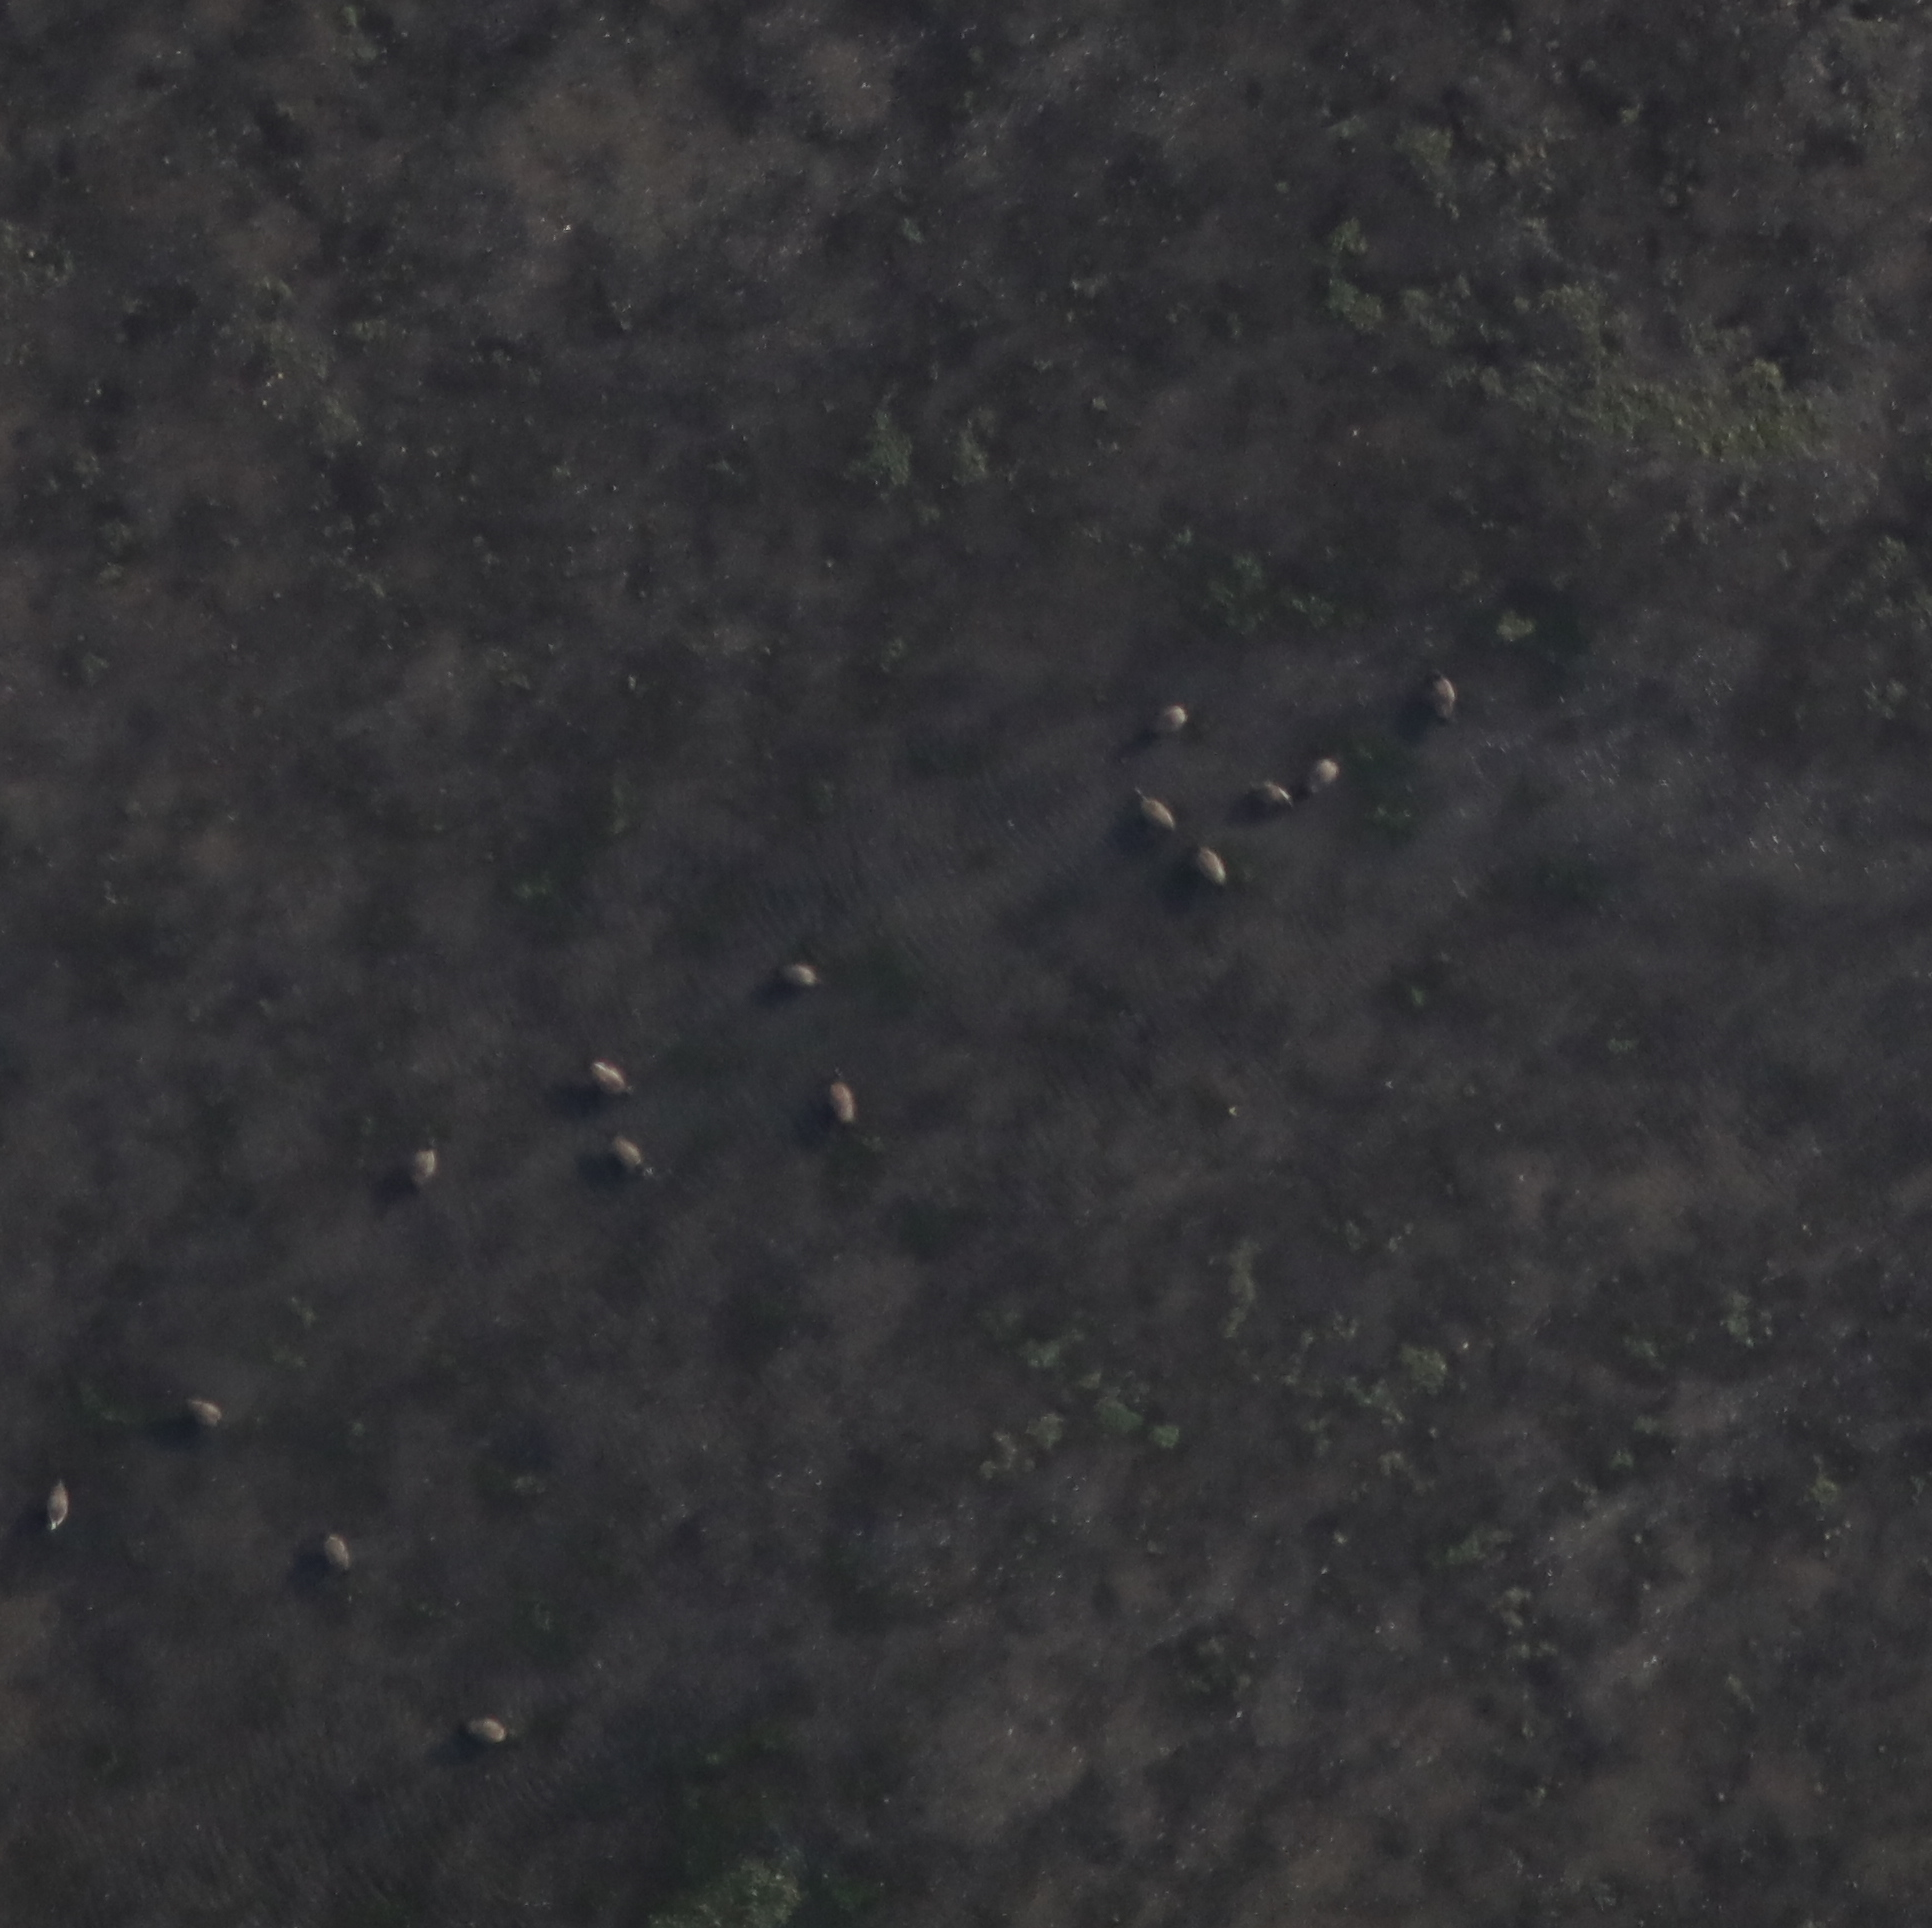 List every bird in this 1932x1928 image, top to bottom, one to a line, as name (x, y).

Canada goose (1441, 695)
Canada goose (1167, 717)
Canada goose (1322, 773)
Canada goose (1268, 797)
Canada goose (1157, 812)
Canada goose (1211, 866)
Canada goose (797, 976)
Canada goose (610, 1079)
Canada goose (839, 1101)
Canada goose (627, 1152)
Canada goose (423, 1164)
Canada goose (209, 1414)
Canada goose (59, 1502)
Canada goose (336, 1552)
Canada goose (489, 1733)